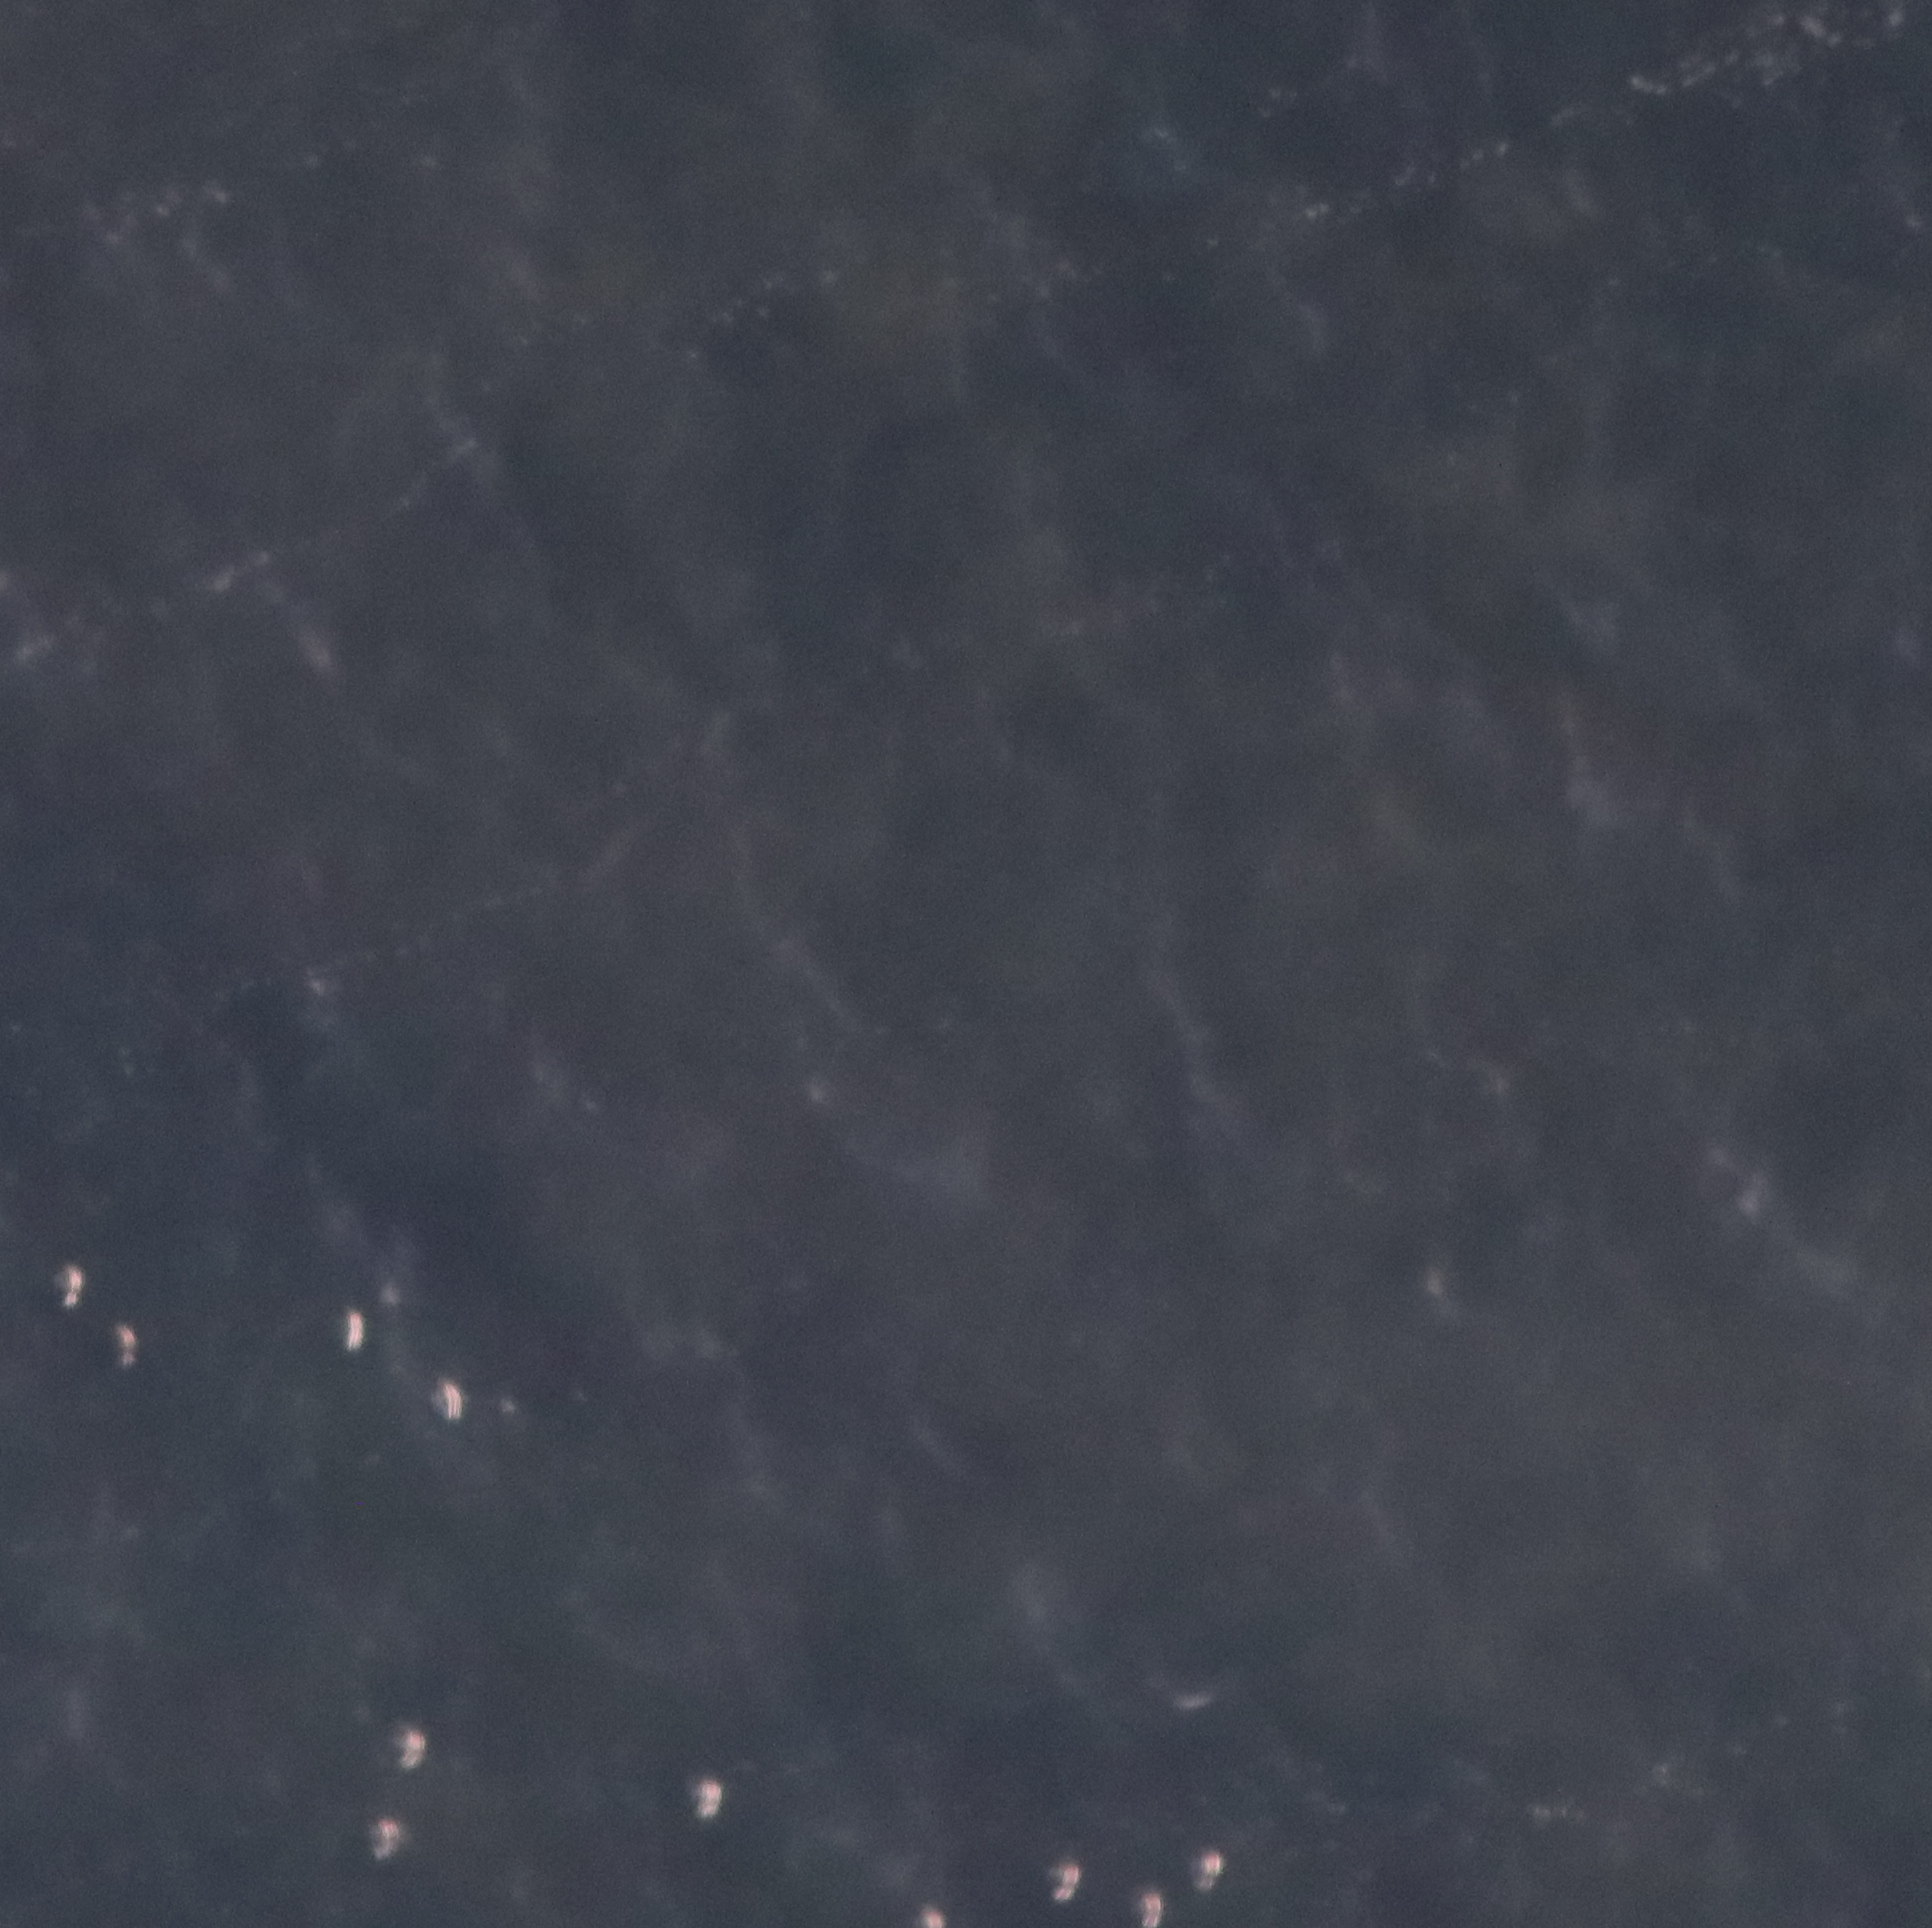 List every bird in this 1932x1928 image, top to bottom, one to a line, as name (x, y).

other bird (68, 1281)
other bird (353, 1326)
other bird (127, 1344)
other bird (445, 1399)
other bird (410, 1742)
other bird (704, 1797)
other bird (381, 1833)
other bird (1208, 1869)
other bird (1066, 1875)
other bird (1147, 1906)
other bird (926, 1916)